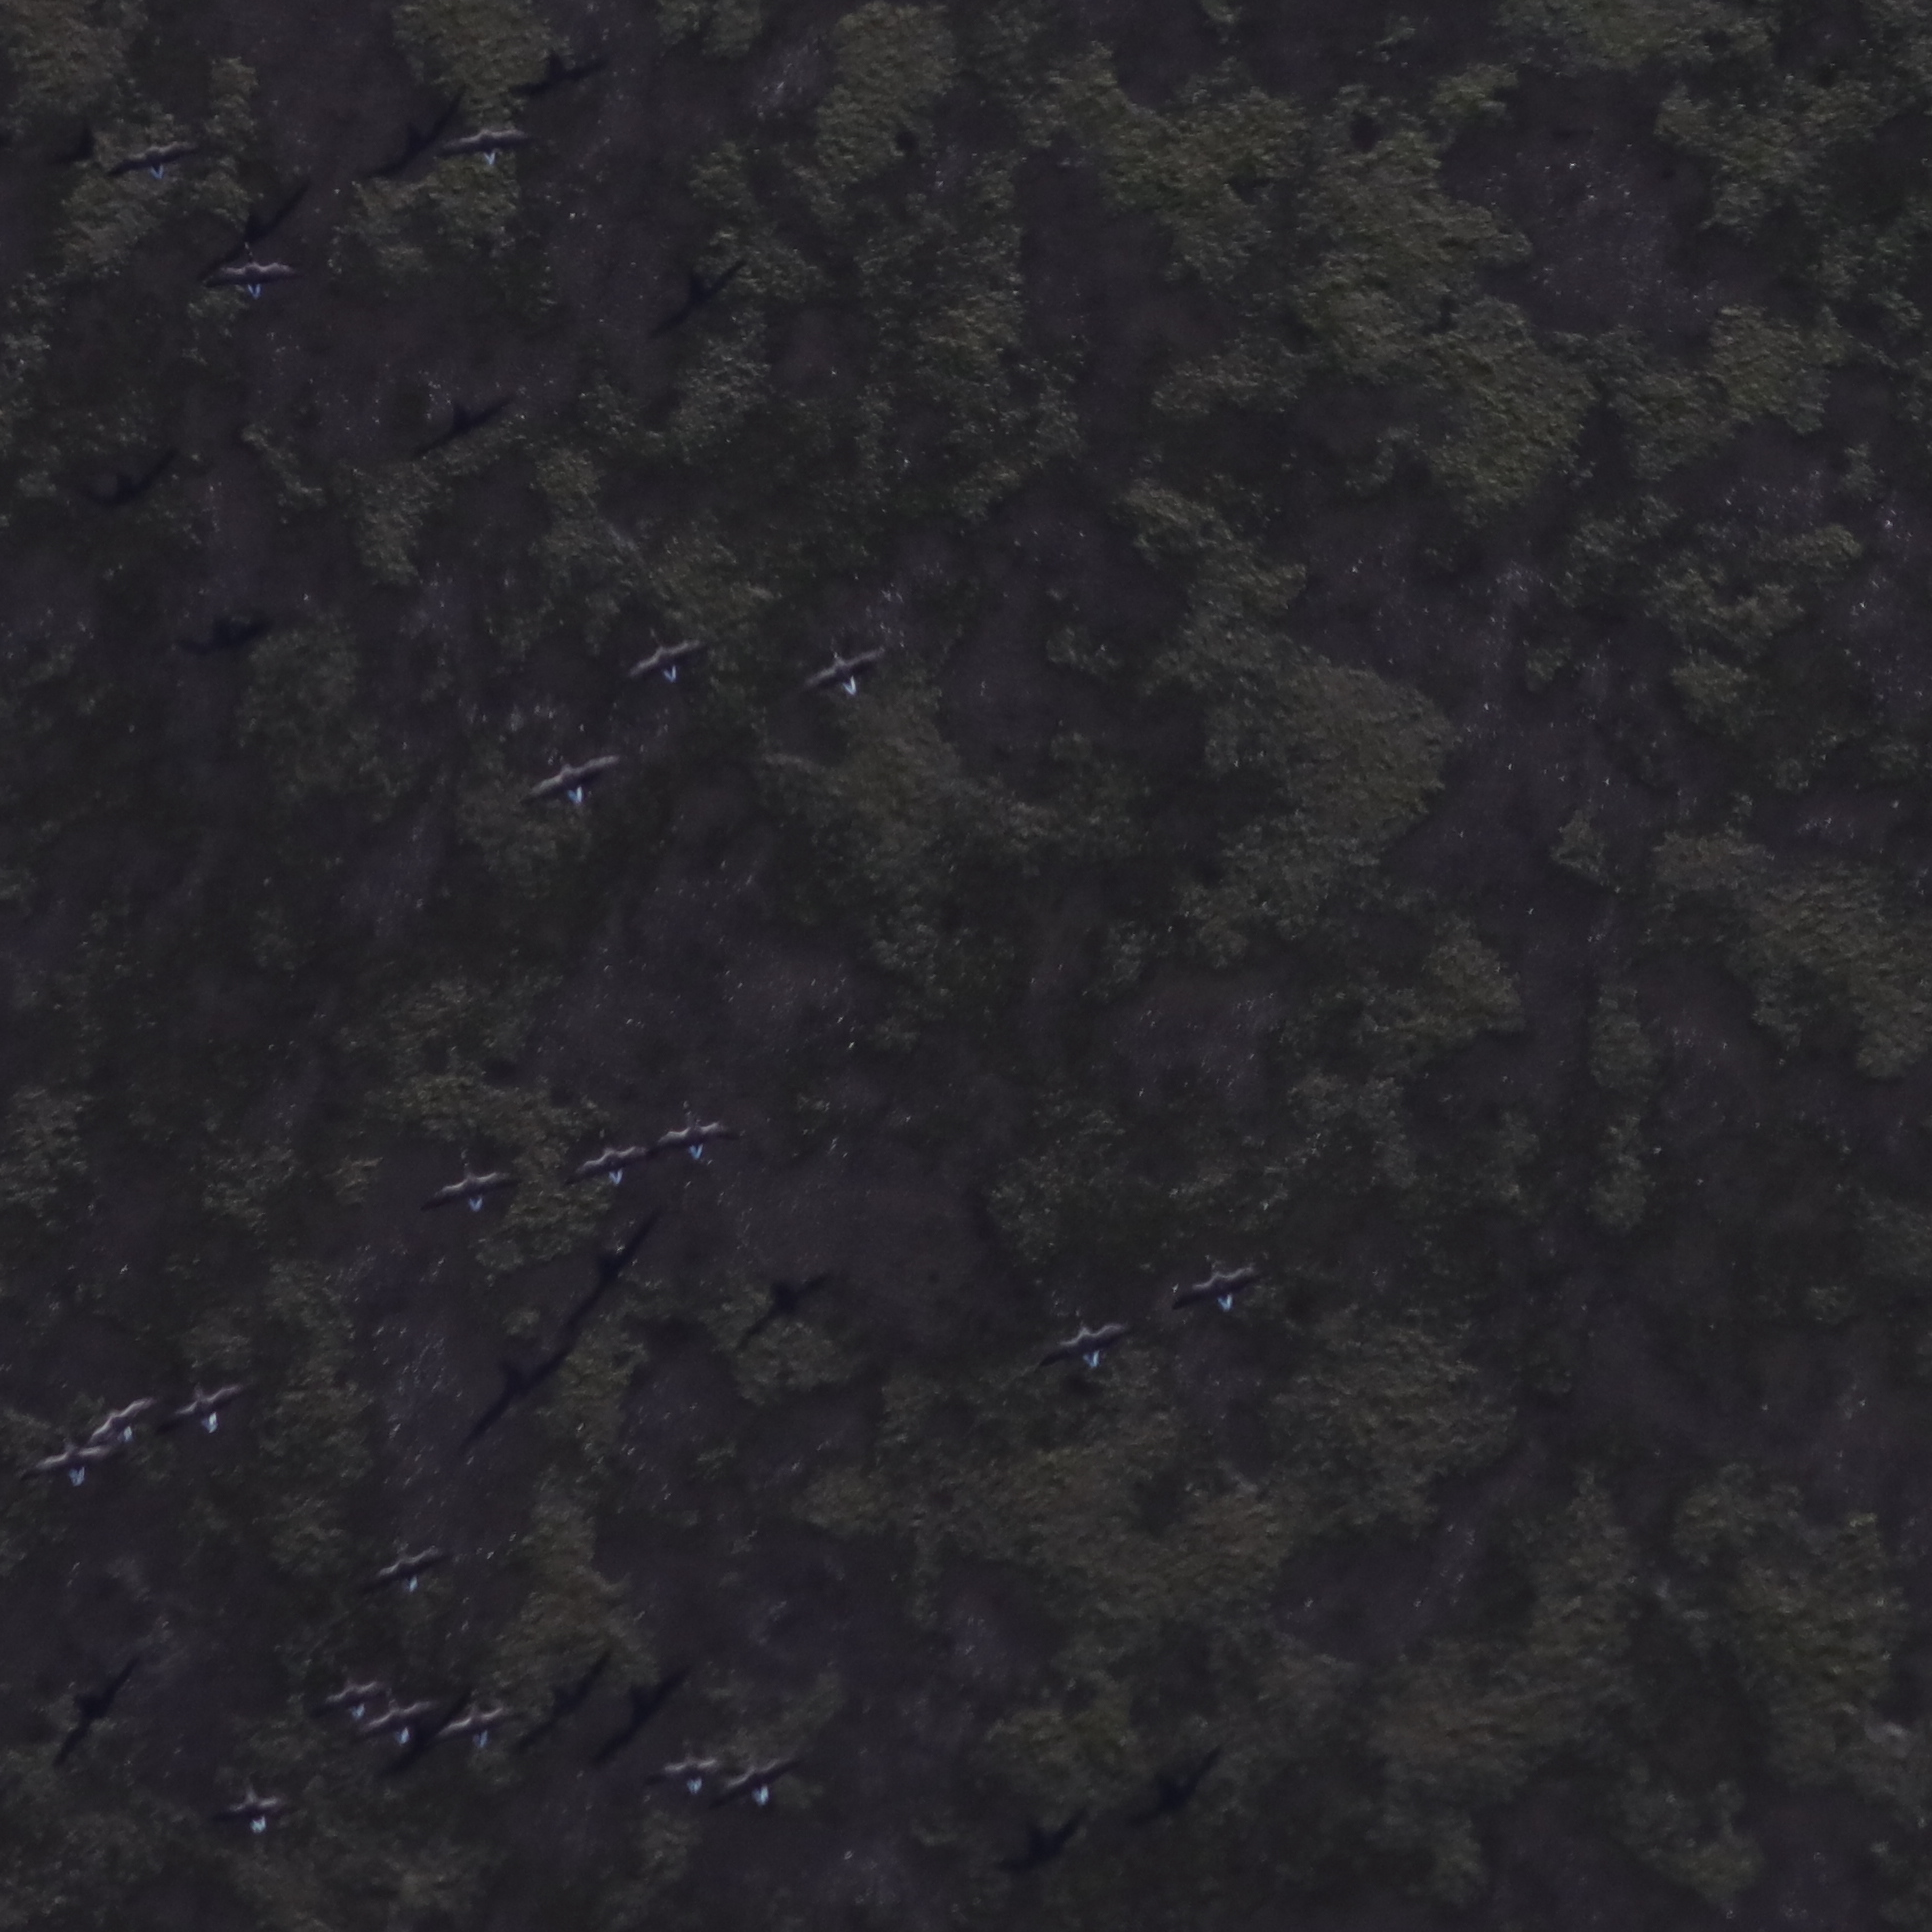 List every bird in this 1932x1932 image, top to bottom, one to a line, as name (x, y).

brant (491, 153)
brant (155, 165)
brant (250, 282)
brant (673, 669)
brant (845, 675)
brant (571, 790)
brant (694, 1143)
brant (619, 1163)
brant (481, 1197)
brant (1221, 1287)
brant (1093, 1354)
brant (211, 1411)
brant (126, 1428)
brant (75, 1467)
brant (408, 1573)
brant (352, 1693)
brant (486, 1721)
brant (409, 1734)
brant (691, 1779)
brant (762, 1791)
brant (257, 1816)